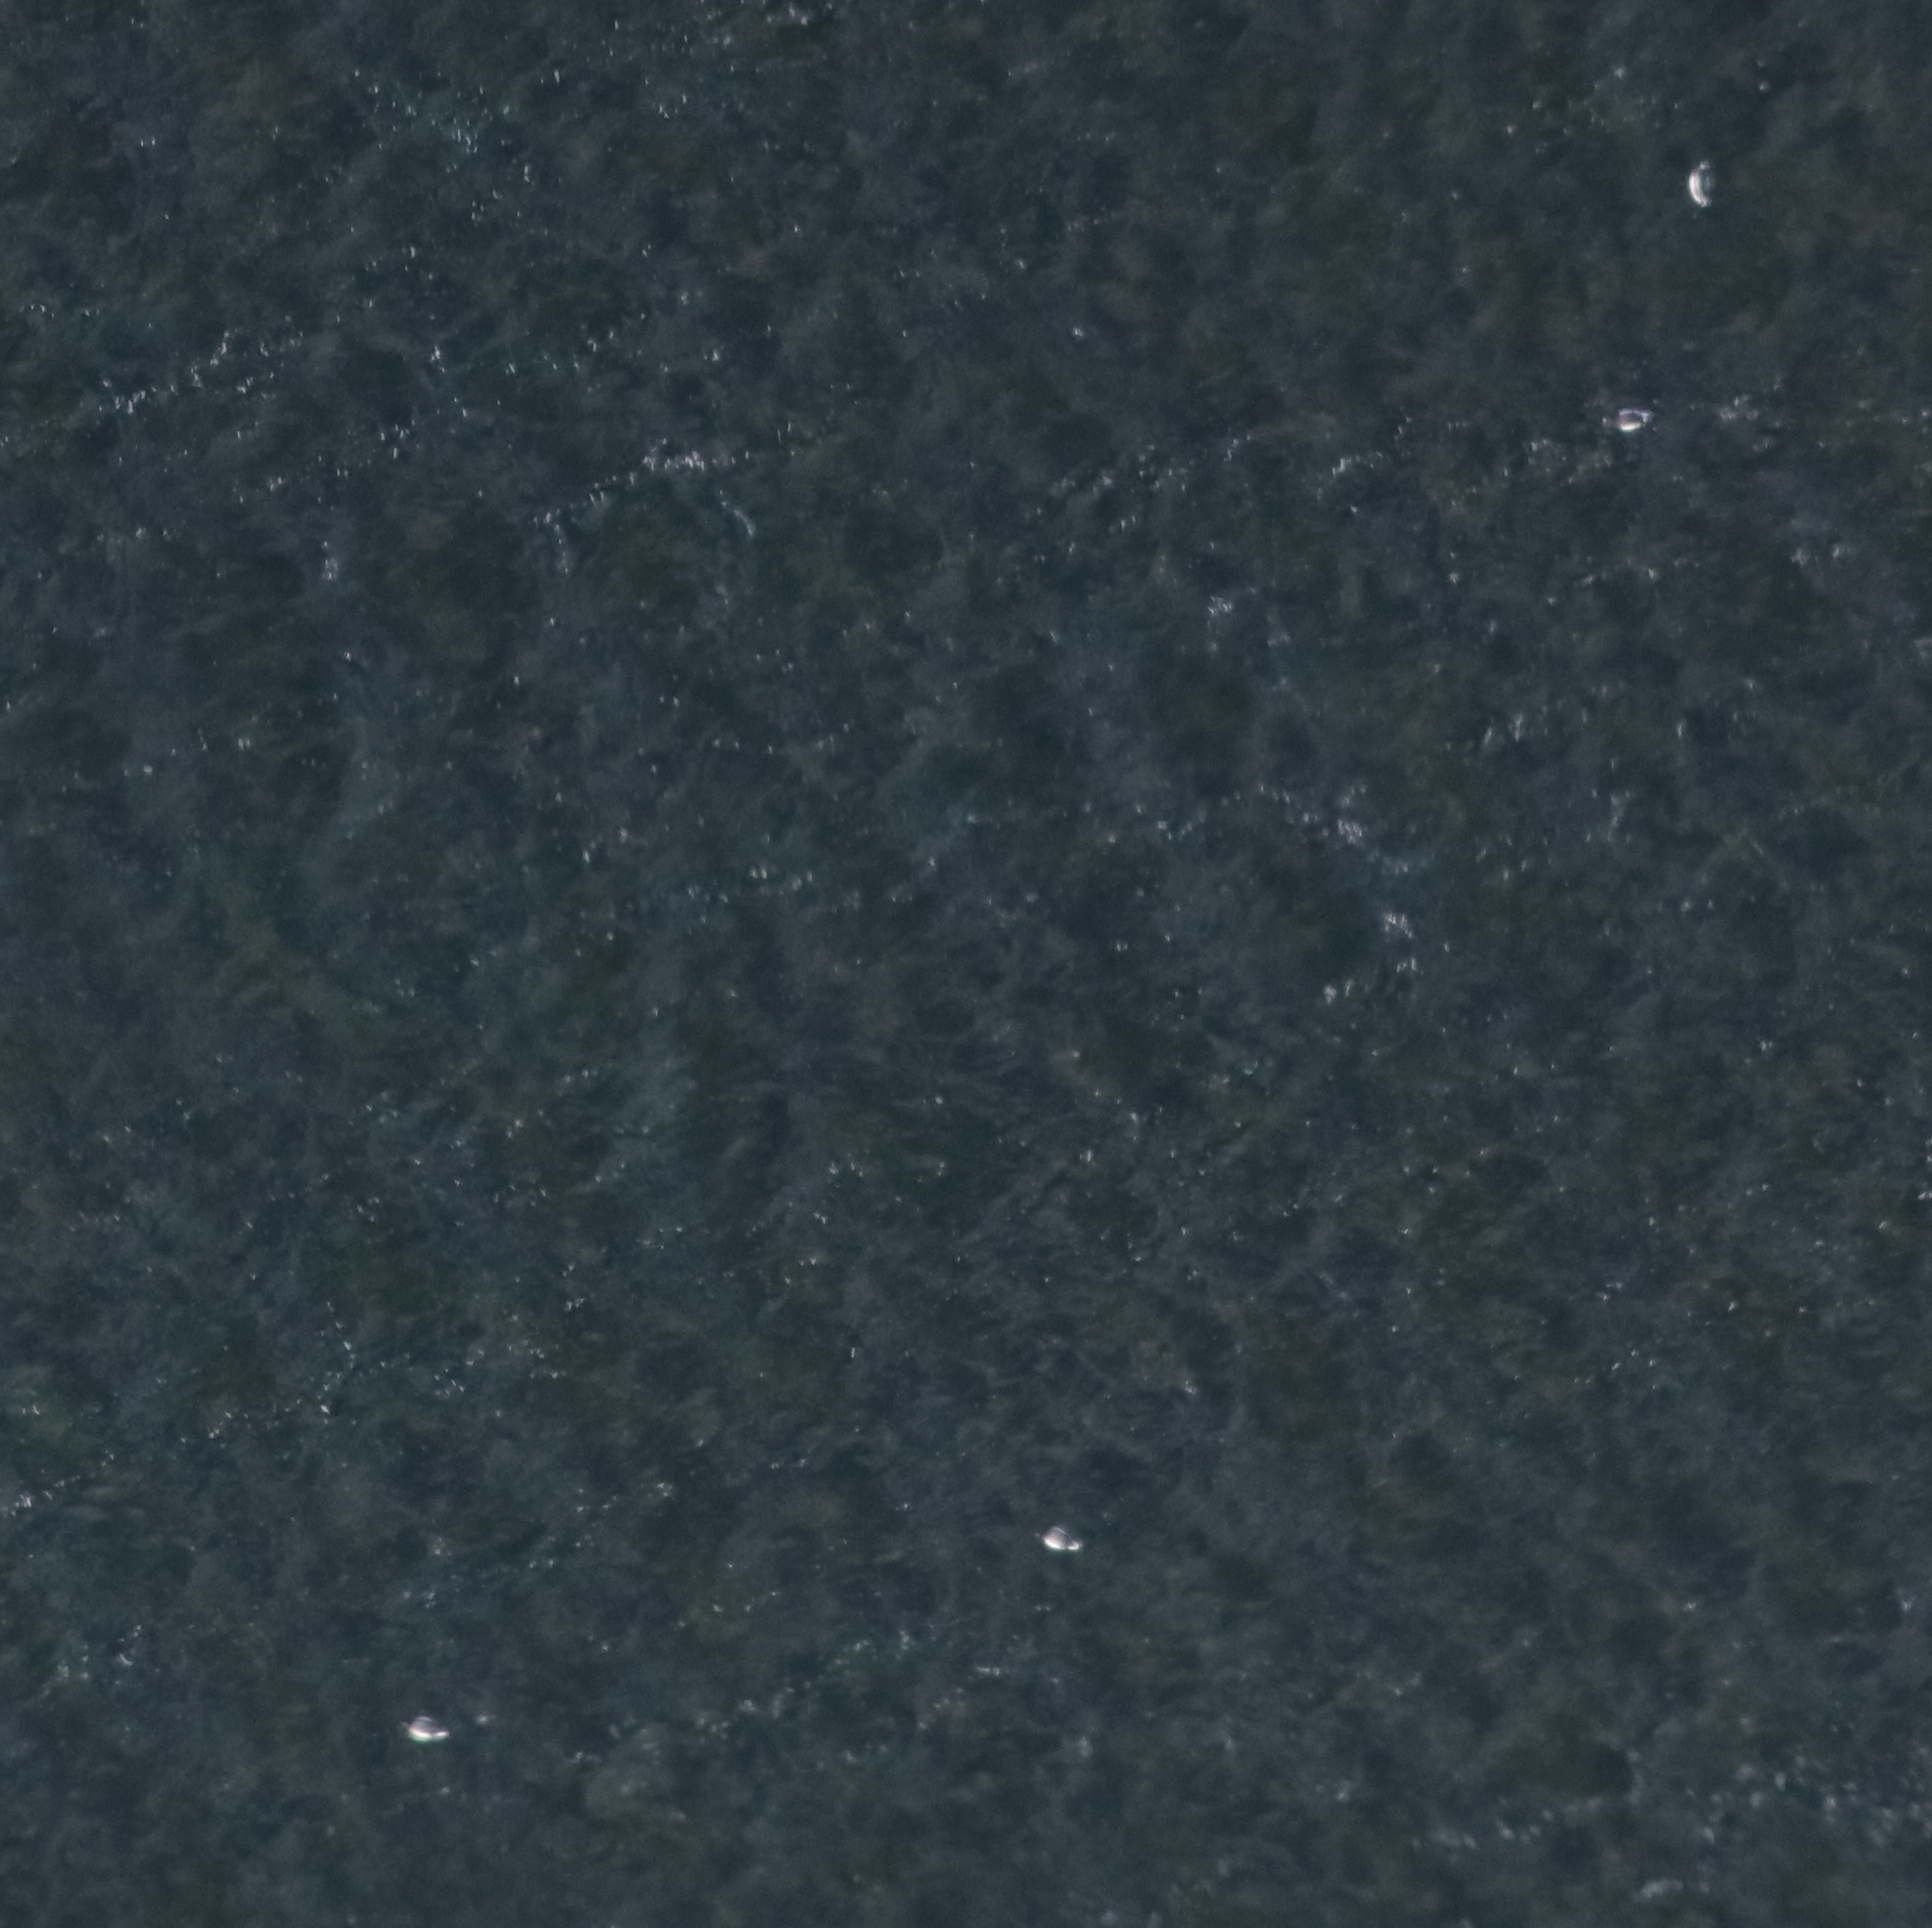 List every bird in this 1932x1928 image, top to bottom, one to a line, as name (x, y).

brant (1700, 186)
brant (1628, 418)
brant (1060, 1538)
brant (425, 1728)